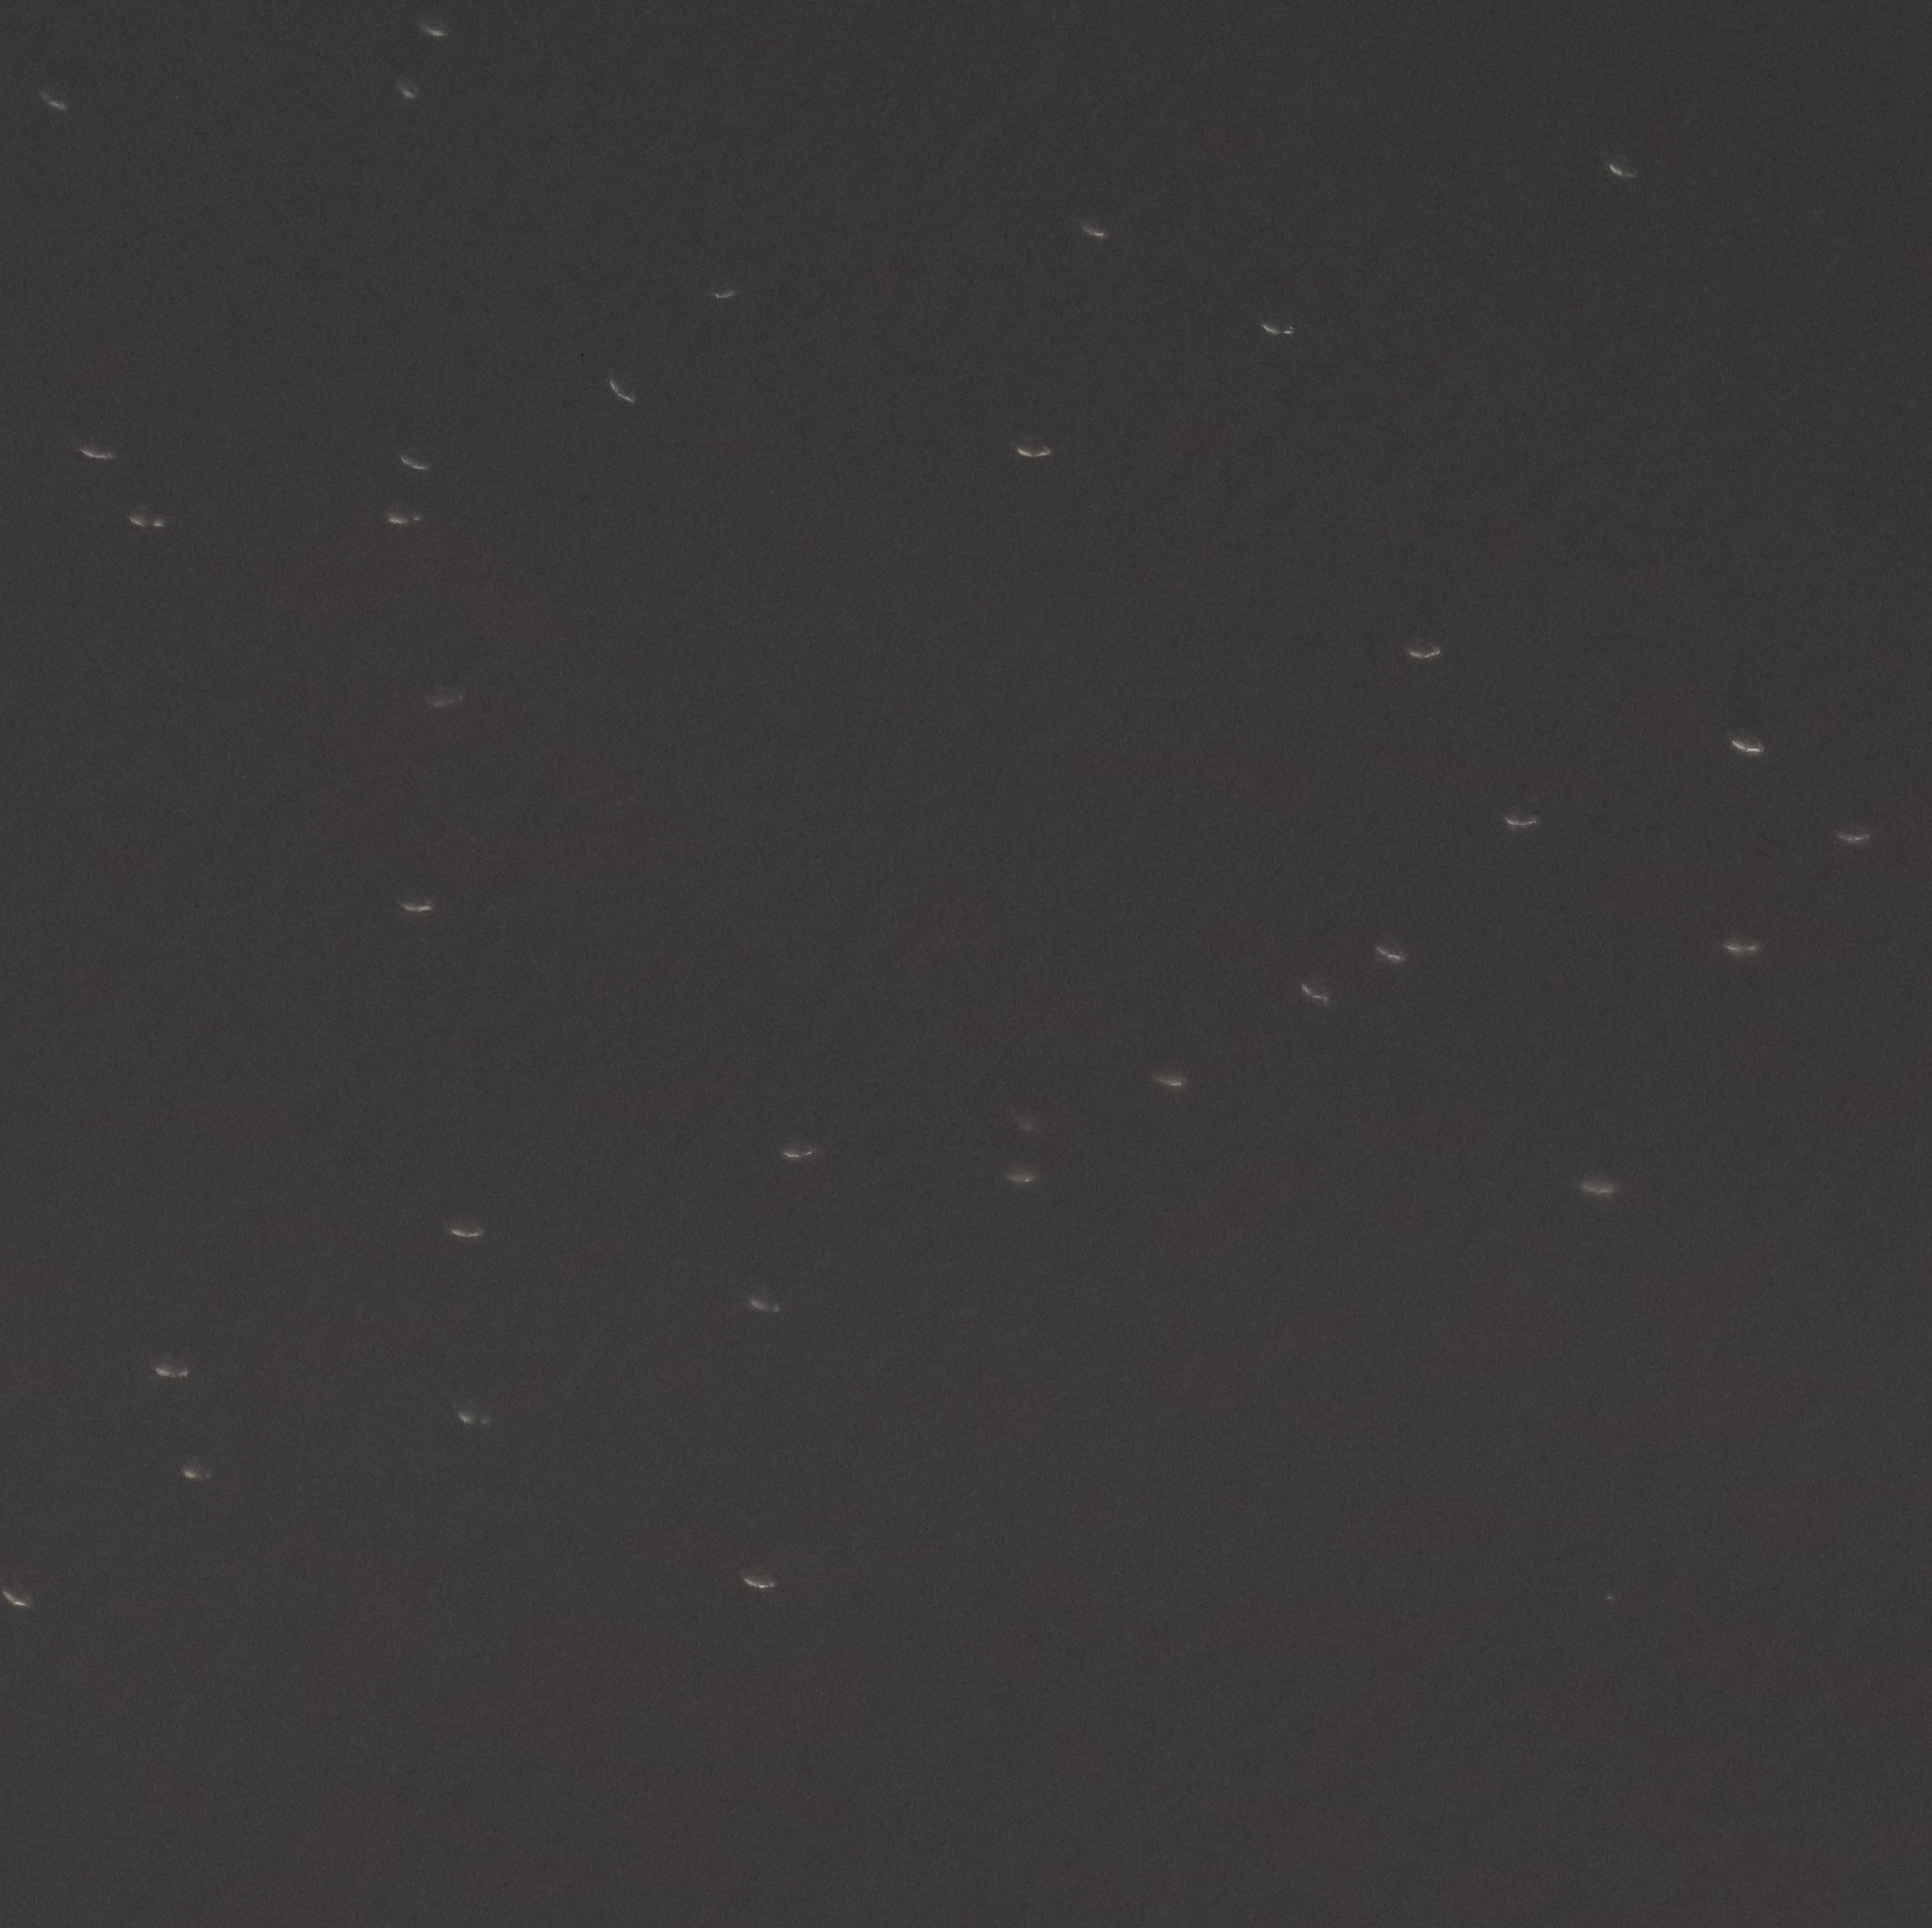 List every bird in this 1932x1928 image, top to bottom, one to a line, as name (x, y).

brant (431, 22)
brant (412, 97)
brant (53, 101)
brant (1626, 169)
brant (1090, 231)
brant (724, 284)
brant (1281, 328)
brant (618, 392)
brant (92, 448)
brant (1031, 450)
brant (424, 461)
brant (400, 511)
brant (145, 518)
brant (1426, 654)
brant (445, 698)
brant (1741, 743)
brant (1522, 825)
brant (1850, 832)
brant (400, 898)
brant (1743, 943)
brant (1393, 949)
brant (1314, 987)
brant (1164, 1079)
brant (1034, 1120)
brant (790, 1146)
brant (1010, 1173)
brant (1597, 1191)
brant (469, 1229)
brant (774, 1312)
brant (167, 1370)
brant (474, 1418)
brant (189, 1474)
brant (762, 1587)
brant (12, 1596)